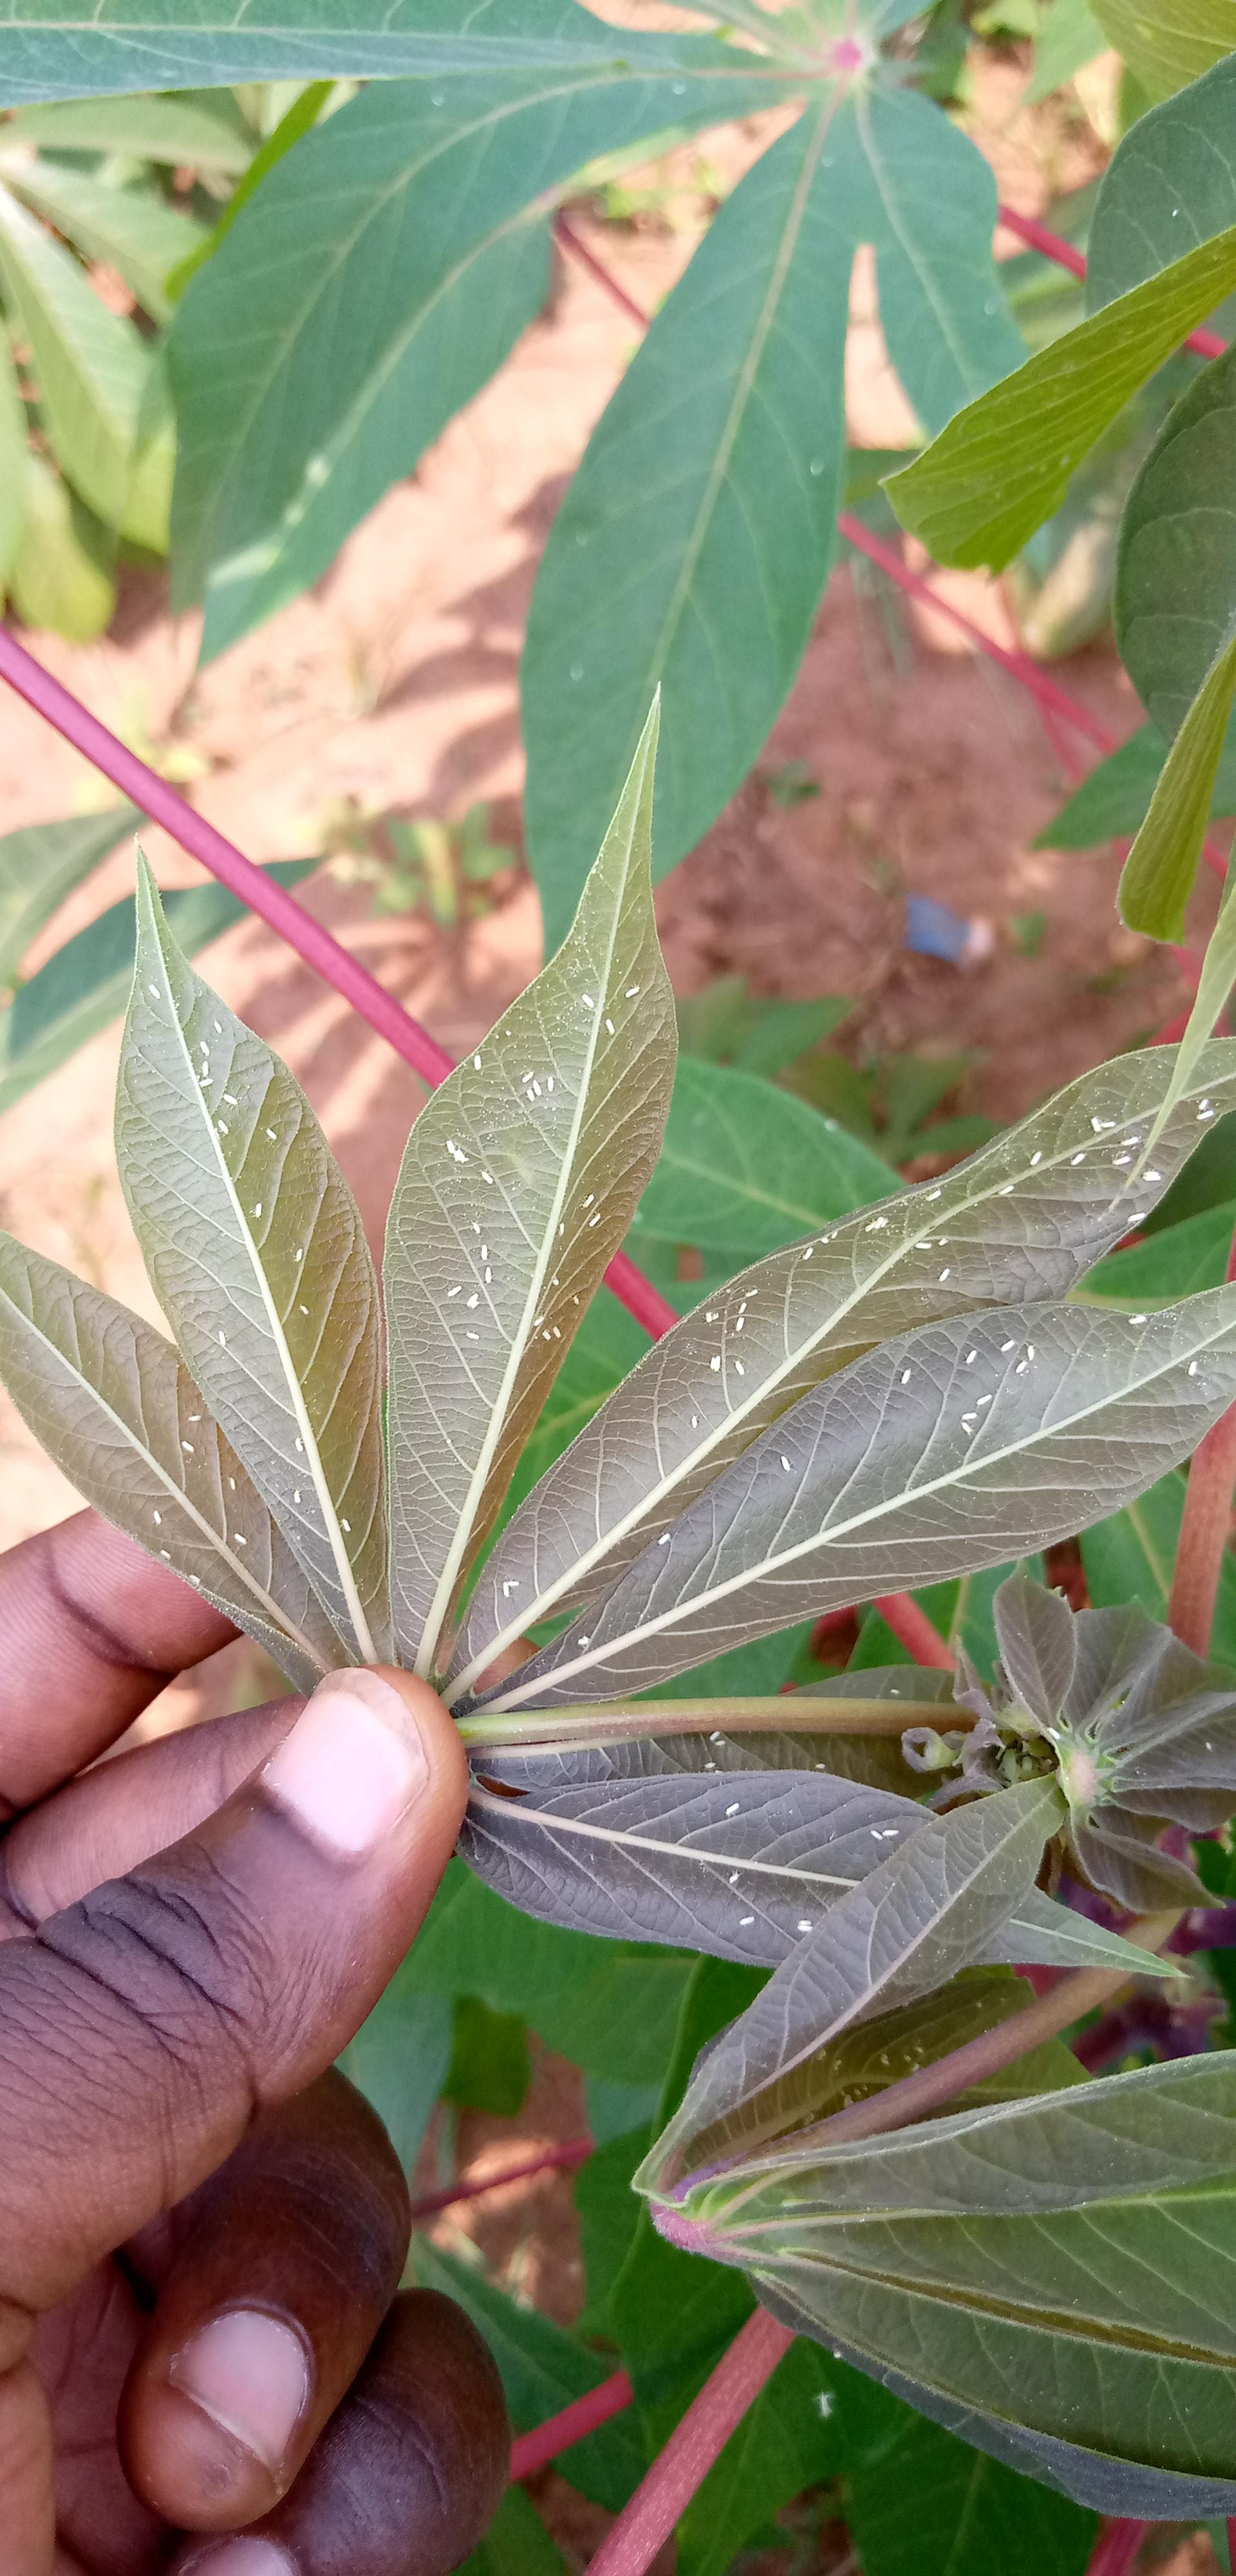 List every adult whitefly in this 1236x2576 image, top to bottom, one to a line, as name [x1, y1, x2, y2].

whitefly [148, 983, 164, 1002]
whitefly [623, 984, 642, 999]
whitefly [579, 992, 597, 1009]
whitefly [604, 1018, 617, 1037]
whitefly [212, 1019, 224, 1036]
whitefly [198, 1039, 211, 1057]
whitefly [473, 1053, 482, 1072]
whitefly [200, 1060, 211, 1078]
whitefly [521, 1070, 534, 1083]
whitefly [546, 1075, 556, 1093]
whitefly [198, 1078, 216, 1088]
whitefly [531, 1079, 543, 1097]
whitefly [526, 1088, 536, 1103]
whitefly [222, 1092, 239, 1107]
whitefly [1197, 1098, 1210, 1111]
whitefly [1195, 1108, 1215, 1121]
whitefly [1089, 1115, 1101, 1133]
whitefly [217, 1118, 231, 1137]
whitefly [1101, 1121, 1116, 1129]
whitefly [265, 1126, 280, 1141]
whitefly [1120, 1135, 1139, 1148]
whitefly [445, 1139, 455, 1153]
whitefly [458, 1148, 471, 1164]
whitefly [454, 1150, 460, 1162]
whitefly [1030, 1150, 1042, 1167]
whitefly [1071, 1151, 1085, 1168]
whitefly [1113, 1155, 1132, 1169]
whitefly [480, 1170, 494, 1185]
whitefly [1142, 1170, 1159, 1176]
whitefly [1141, 1176, 1163, 1182]
whitefly [998, 1184, 1015, 1196]
whitefly [926, 1189, 942, 1203]
whitefly [581, 1193, 595, 1209]
whitefly [253, 1201, 267, 1221]
whitefly [1125, 1210, 1146, 1223]
whitefly [587, 1211, 603, 1229]
whitefly [876, 1216, 883, 1230]
whitefly [864, 1219, 877, 1233]
whitefly [556, 1220, 566, 1237]
whitefly [471, 1220, 484, 1235]
whitefly [830, 1229, 839, 1240]
whitefly [937, 1236, 950, 1247]
whitefly [820, 1236, 830, 1245]
whitefly [914, 1242, 933, 1251]
whitefly [480, 1243, 489, 1261]
whitefly [802, 1244, 814, 1262]
whitefly [295, 1247, 304, 1264]
whitefly [485, 1266, 493, 1285]
whitefly [937, 1266, 951, 1283]
whitefly [551, 1275, 561, 1286]
whitefly [447, 1284, 463, 1298]
whitefly [744, 1288, 760, 1299]
whitefly [466, 1293, 480, 1308]
whitefly [571, 1293, 582, 1307]
whitefly [471, 1300, 479, 1311]
whitefly [737, 1302, 748, 1314]
whitefly [297, 1304, 312, 1316]
whitefly [705, 1311, 713, 1323]
whitefly [712, 1312, 720, 1321]
whitefly [533, 1315, 545, 1329]
whitefly [1126, 1315, 1147, 1325]
whitefly [735, 1316, 746, 1332]
whitefly [552, 1325, 563, 1340]
whitefly [218, 1329, 227, 1347]
whitefly [541, 1329, 552, 1342]
whitefly [465, 1331, 480, 1341]
whitefly [999, 1338, 1016, 1352]
whitefly [1025, 1343, 1037, 1362]
whitefly [964, 1348, 978, 1366]
whitefly [715, 1354, 722, 1372]
whitefly [709, 1356, 715, 1370]
whitefly [733, 1359, 747, 1378]
whitefly [1014, 1359, 1028, 1375]
whitefly [1187, 1360, 1197, 1378]
whitefly [899, 1367, 913, 1385]
whitefly [975, 1393, 993, 1406]
whitefly [960, 1411, 978, 1420]
whitefly [689, 1414, 700, 1430]
whitefly [186, 1414, 204, 1423]
whitefly [960, 1421, 973, 1435]
whitefly [294, 1436, 305, 1453]
whitefly [180, 1440, 196, 1454]
whitefly [780, 1455, 793, 1472]
whitefly [228, 1475, 238, 1492]
whitefly [292, 1487, 304, 1505]
whitefly [152, 1509, 164, 1526]
whitefly [341, 1518, 353, 1533]
whitefly [657, 1531, 672, 1546]
whitefly [234, 1532, 247, 1546]
whitefly [160, 1549, 171, 1561]
whitefly [189, 1575, 200, 1585]
whitefly [502, 1580, 510, 1599]
whitefly [507, 1580, 521, 1587]
whitefly [577, 1638, 588, 1645]
whitefly [888, 1687, 901, 1696]
whitefly [1046, 1725, 1062, 1742]
whitefly [709, 1730, 721, 1741]
whitefly [713, 1738, 727, 1747]
whitefly [1204, 1741, 1213, 1752]
whitefly [702, 1760, 716, 1770]
whitefly [813, 1761, 826, 1771]
whitefly [724, 1800, 740, 1816]
whitefly [881, 1828, 902, 1837]
whitefly [869, 1829, 884, 1841]
whitefly [728, 1868, 742, 1884]
whitefly [738, 1915, 756, 1927]
whitefly [796, 1918, 813, 1925]
whitefly [796, 1924, 815, 1933]
whitefly [831, 2350, 845, 2362]
whitefly [811, 2387, 839, 2421]